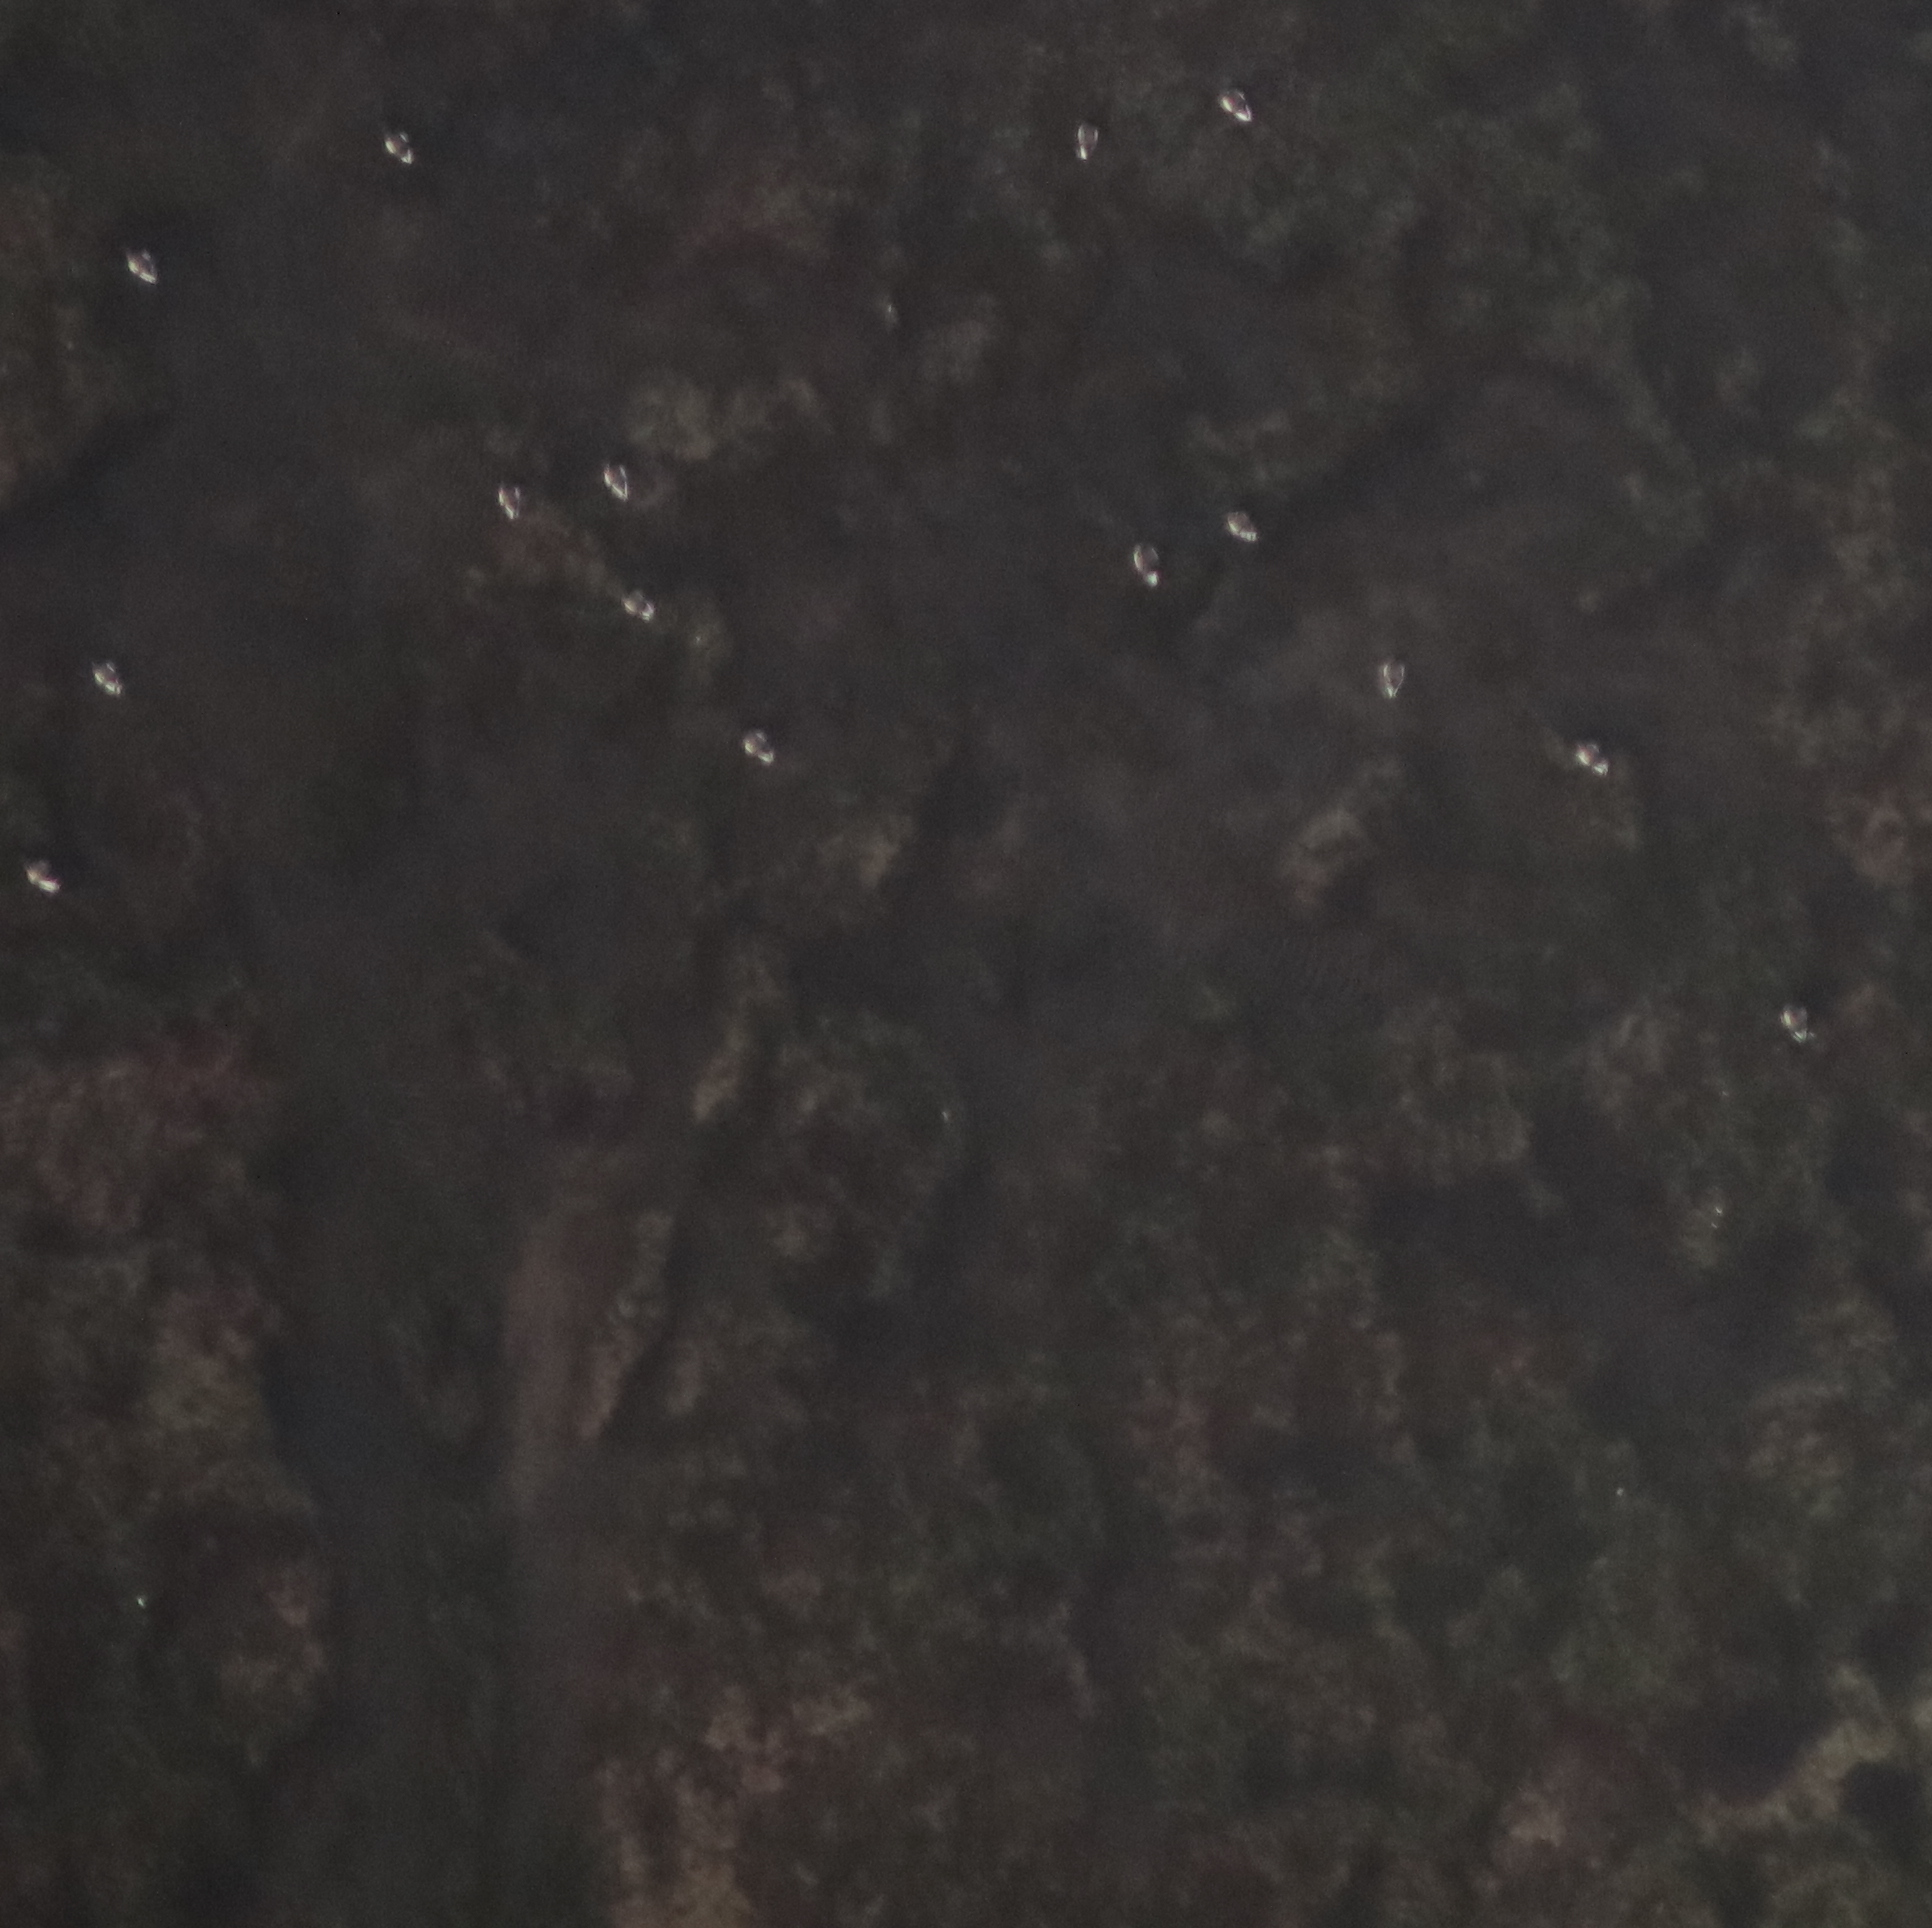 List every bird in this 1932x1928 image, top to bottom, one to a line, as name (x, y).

brant (1233, 103)
brant (1087, 139)
brant (399, 146)
brant (142, 268)
brant (615, 480)
brant (509, 499)
brant (1242, 523)
brant (1147, 561)
brant (637, 603)
brant (107, 676)
brant (1393, 677)
brant (758, 745)
brant (1590, 756)
brant (46, 876)
brant (1795, 1020)